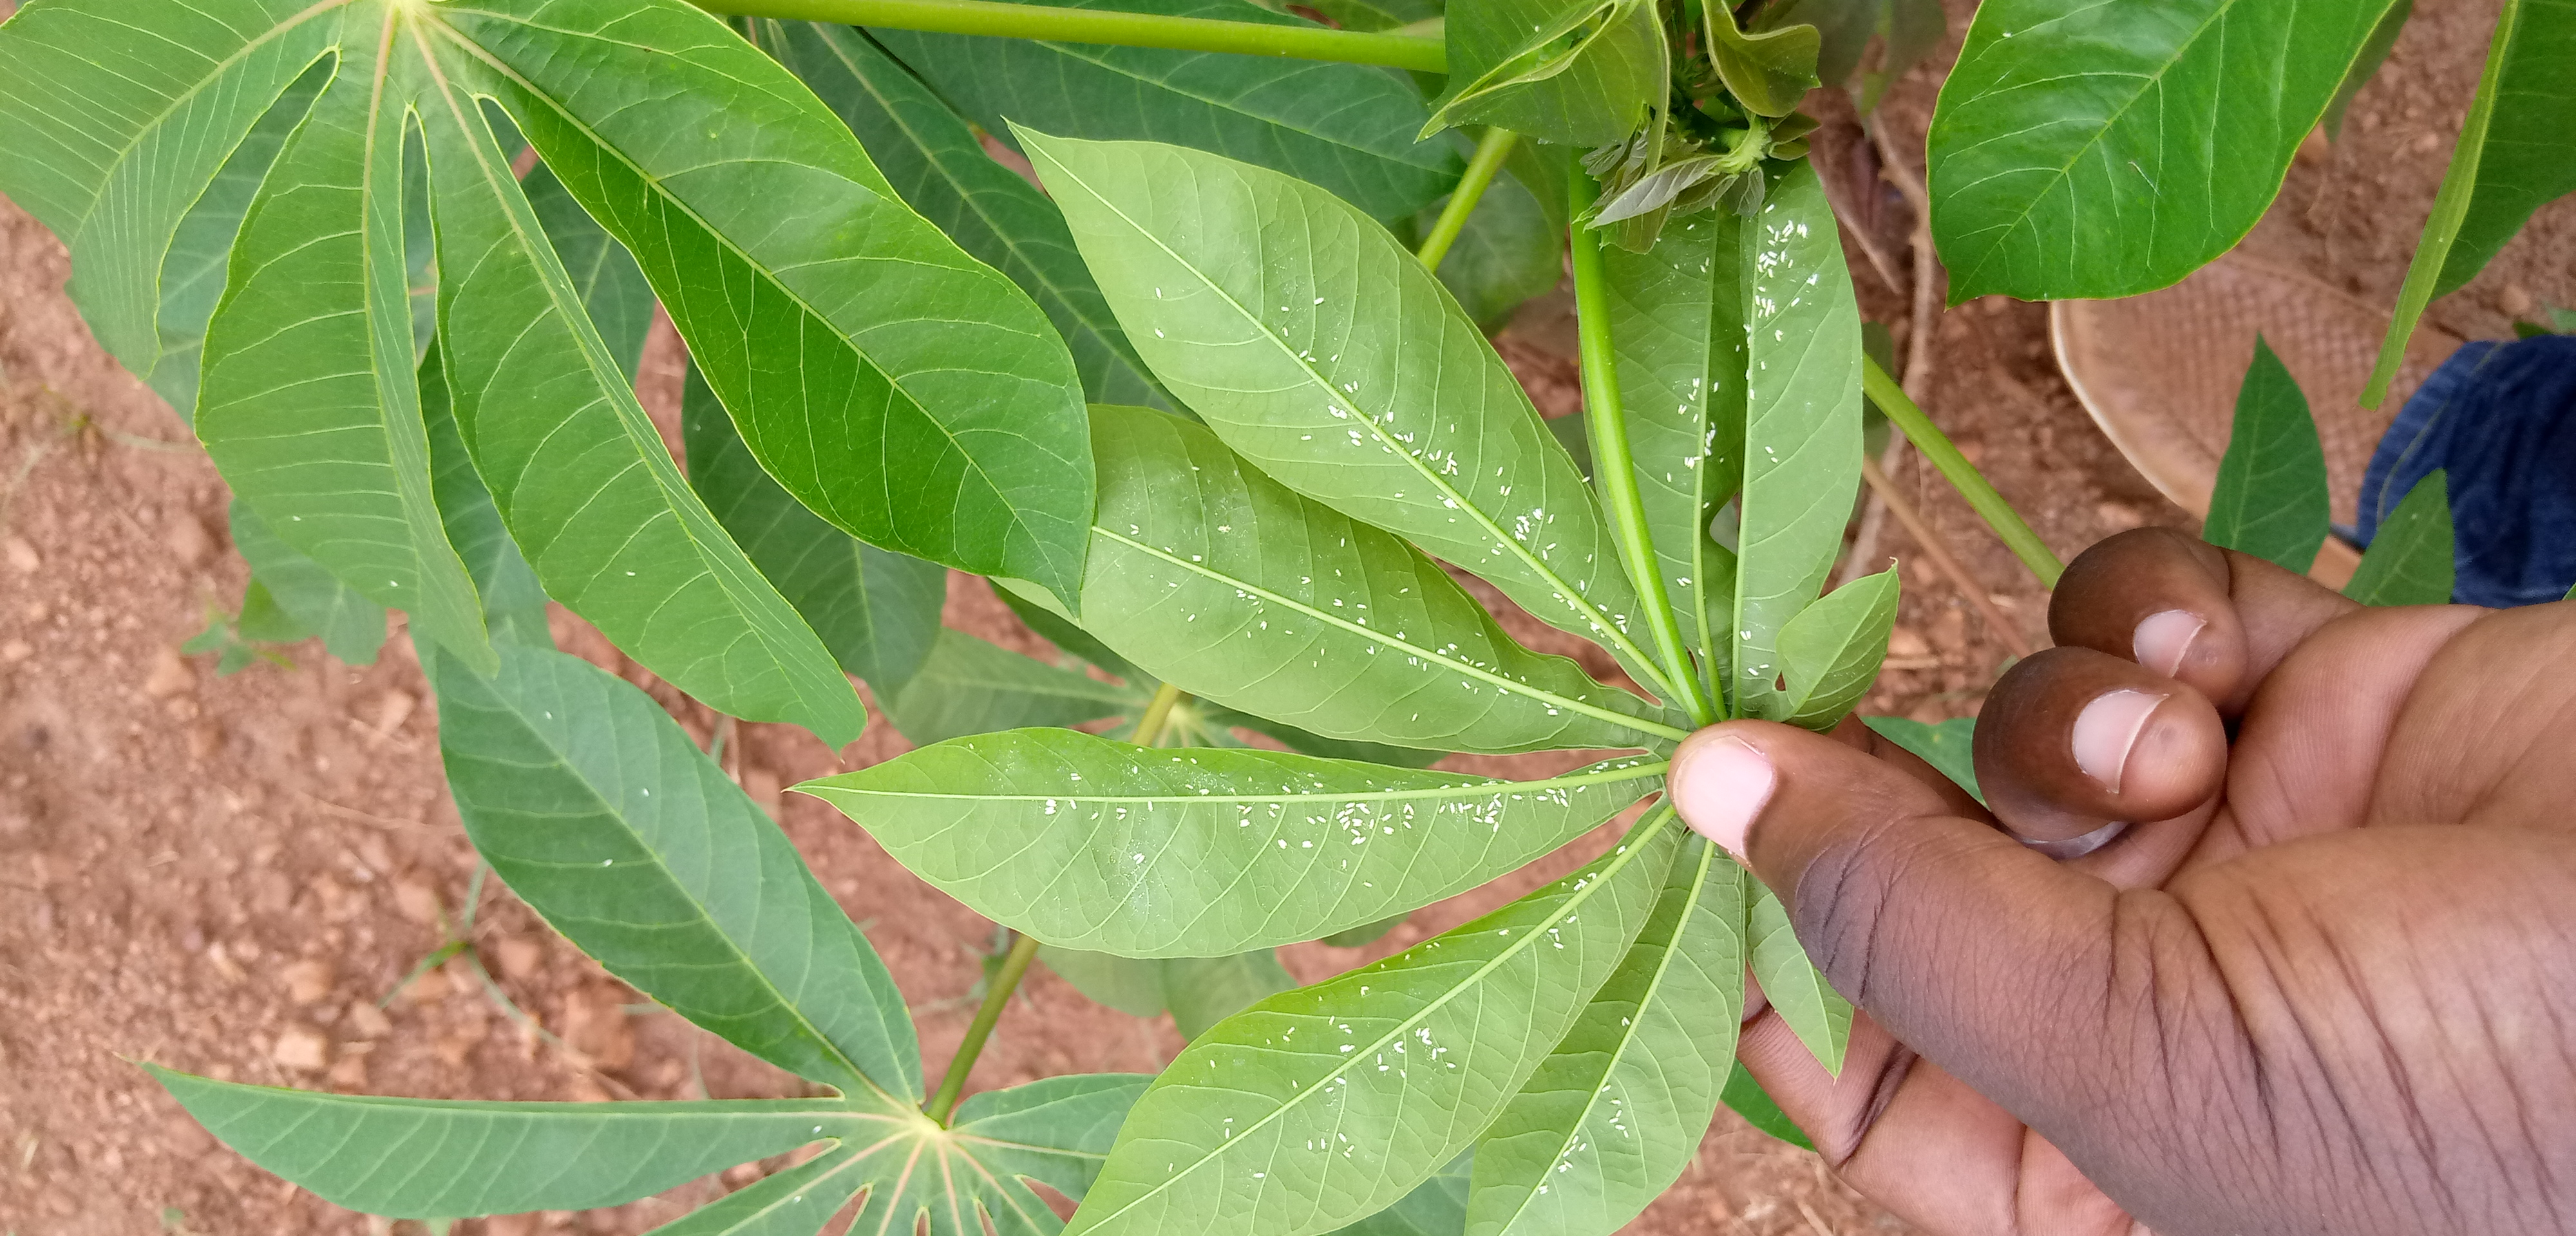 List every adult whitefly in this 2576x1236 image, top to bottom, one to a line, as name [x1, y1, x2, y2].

whitefly [1999, 30, 2014, 39]
whitefly [1772, 173, 1783, 181]
whitefly [1764, 201, 1776, 216]
whitefly [1787, 218, 1794, 228]
whitefly [1684, 222, 1697, 231]
whitefly [1795, 223, 1801, 234]
whitefly [1765, 223, 1775, 236]
whitefly [1781, 225, 1790, 236]
whitefly [1784, 228, 1795, 238]
whitefly [1774, 229, 1779, 243]
whitefly [1654, 237, 1663, 245]
whitefly [1779, 237, 1788, 244]
whitefly [1766, 238, 1777, 248]
whitefly [1779, 249, 1786, 264]
whitefly [1766, 250, 1779, 259]
whitefly [1758, 252, 1765, 261]
whitefly [1704, 255, 1712, 267]
whitefly [1759, 255, 1768, 263]
whitefly [1786, 257, 1795, 270]
whitefly [1763, 258, 1769, 270]
whitefly [1767, 259, 1778, 267]
whitefly [1672, 263, 1680, 272]
whitefly [1756, 263, 1763, 274]
whitefly [1699, 264, 1708, 274]
whitefly [1766, 267, 1776, 279]
whitefly [1803, 271, 1820, 288]
whitefly [1754, 285, 1768, 294]
whitefly [1153, 285, 1164, 300]
whitefly [1754, 294, 1761, 306]
whitefly [1312, 295, 1326, 306]
whitefly [1790, 295, 1801, 308]
whitefly [1761, 297, 1768, 309]
whitefly [1766, 298, 1772, 309]
whitefly [1280, 304, 1292, 313]
whitefly [1770, 304, 1776, 314]
whitefly [1757, 308, 1765, 319]
whitefly [1765, 308, 1770, 318]
whitefly [1280, 324, 1290, 338]
whitefly [1153, 327, 1166, 340]
whitefly [1776, 329, 1785, 337]
whitefly [1774, 332, 1783, 343]
whitefly [1732, 343, 1742, 355]
whitefly [1297, 350, 1310, 360]
whitefly [1329, 353, 1340, 363]
whitefly [1307, 356, 1319, 364]
whitefly [1759, 359, 1768, 371]
whitefly [1692, 377, 1696, 389]
whitefly [1696, 377, 1701, 388]
whitefly [1352, 379, 1362, 391]
whitefly [1712, 379, 1720, 394]
whitefly [1343, 382, 1355, 395]
whitefly [1748, 387, 1757, 401]
whitefly [1692, 388, 1698, 398]
whitefly [1686, 392, 1696, 403]
whitefly [1677, 403, 1683, 415]
whitefly [1327, 404, 1339, 412]
whitefly [1680, 404, 1688, 417]
whitefly [1338, 409, 1348, 417]
whitefly [1390, 409, 1396, 424]
whitefly [1330, 410, 1340, 418]
whitefly [1386, 411, 1390, 422]
whitefly [1338, 411, 1347, 420]
whitefly [1691, 412, 1700, 426]
whitefly [1372, 414, 1381, 427]
whitefly [1448, 422, 1457, 436]
whitefly [1347, 429, 1358, 438]
whitefly [1710, 429, 1718, 439]
whitefly [1352, 429, 1364, 440]
whitefly [1392, 431, 1404, 442]
whitefly [1409, 431, 1415, 444]
whitefly [1298, 432, 1315, 442]
whitefly [1370, 432, 1383, 443]
whitefly [1705, 432, 1713, 442]
whitefly [1403, 433, 1409, 445]
whitefly [1349, 438, 1363, 448]
whitefly [1705, 438, 1712, 448]
whitefly [1379, 444, 1394, 456]
whitefly [1763, 444, 1775, 454]
whitefly [1703, 445, 1709, 458]
whitefly [1409, 448, 1423, 458]
whitefly [1707, 448, 1714, 457]
whitefly [1435, 449, 1443, 461]
whitefly [1446, 450, 1454, 462]
whitefly [1426, 452, 1435, 463]
whitefly [1683, 455, 1690, 468]
whitefly [1693, 455, 1703, 462]
whitefly [1770, 456, 1779, 465]
whitefly [1689, 458, 1695, 471]
whitefly [1450, 459, 1459, 467]
whitefly [1445, 460, 1452, 469]
whitefly [1494, 464, 1508, 479]
whitefly [1189, 465, 1202, 473]
whitefly [1451, 466, 1461, 478]
whitefly [1438, 468, 1448, 476]
whitefly [1665, 470, 1673, 485]
whitefly [1579, 473, 1592, 485]
whitefly [1499, 483, 1505, 496]
whitefly [1504, 485, 1513, 498]
whitefly [1391, 489, 1406, 500]
whitefly [1435, 494, 1445, 501]
whitefly [1701, 500, 1711, 510]
whitefly [1443, 500, 1452, 509]
whitefly [1534, 507, 1544, 516]
whitefly [1531, 510, 1542, 522]
whitefly [290, 512, 307, 524]
whitefly [1548, 512, 1556, 525]
whitefly [1513, 514, 1528, 520]
whitefly [1446, 516, 1457, 525]
whitefly [1522, 520, 1531, 527]
whitefly [1129, 522, 1141, 530]
whitefly [1514, 522, 1525, 534]
whitefly [1522, 523, 1531, 534]
whitefly [1128, 530, 1141, 536]
whitefly [1514, 530, 1521, 541]
whitefly [1519, 532, 1528, 542]
whitefly [1339, 536, 1347, 549]
whitefly [1546, 541, 1558, 550]
whitefly [1495, 542, 1506, 548]
whitefly [1162, 545, 1175, 555]
whitefly [1490, 547, 1503, 557]
whitefly [1540, 548, 1550, 562]
whitefly [1586, 552, 1595, 564]
whitefly [1191, 554, 1203, 559]
whitefly [1479, 556, 1489, 565]
whitefly [1192, 558, 1203, 563]
whitefly [1334, 566, 1343, 578]
whitefly [623, 568, 640, 580]
whitefly [1300, 575, 1311, 581]
whitefly [1681, 576, 1692, 586]
whitefly [387, 577, 403, 591]
whitefly [1578, 577, 1589, 592]
whitefly [1674, 577, 1687, 588]
whitefly [1301, 579, 1312, 586]
whitefly [1166, 580, 1180, 590]
whitefly [1397, 585, 1411, 595]
whitefly [1234, 588, 1249, 592]
whitefly [1551, 592, 1564, 599]
whitefly [1236, 594, 1249, 599]
whitefly [1246, 594, 1258, 602]
whitefly [1333, 597, 1343, 603]
whitefly [1566, 599, 1575, 606]
whitefly [1251, 599, 1260, 607]
whitefly [1332, 602, 1345, 608]
whitefly [1356, 603, 1369, 610]
whitefly [1596, 603, 1609, 613]
whitefly [1569, 606, 1577, 612]
whitefly [1257, 607, 1266, 616]
whitefly [1185, 612, 1198, 624]
whitefly [1613, 612, 1627, 620]
whitefly [1578, 613, 1587, 621]
whitefly [1358, 617, 1367, 623]
whitefly [1355, 619, 1367, 627]
whitefly [1614, 619, 1627, 625]
whitefly [1259, 621, 1266, 630]
whitefly [1589, 621, 1601, 630]
whitefly [1262, 622, 1268, 632]
whitefly [1620, 624, 1629, 635]
whitefly [1589, 625, 1597, 632]
whitefly [1282, 628, 1296, 637]
whitefly [1245, 629, 1253, 639]
whitefly [1739, 629, 1748, 642]
whitefly [1745, 629, 1753, 639]
whitefly [1398, 630, 1407, 639]
whitefly [1600, 632, 1607, 639]
whitefly [1395, 633, 1405, 641]
whitefly [1444, 641, 1459, 651]
whitefly [1613, 641, 1624, 653]
whitefly [1369, 644, 1377, 657]
whitefly [1320, 646, 1327, 657]
whitefly [1434, 646, 1448, 657]
whitefly [1364, 646, 1370, 654]
whitefly [1696, 646, 1707, 658]
whitefly [1459, 653, 1469, 664]
whitefly [1406, 656, 1412, 666]
whitefly [1412, 656, 1419, 668]
whitefly [1469, 658, 1474, 667]
whitefly [1311, 659, 1321, 671]
whitefly [1421, 660, 1430, 673]
whitefly [1475, 660, 1486, 669]
whitefly [1758, 663, 1770, 671]
whitefly [1489, 665, 1498, 675]
whitefly [1747, 666, 1760, 678]
whitefly [1502, 671, 1510, 680]
whitefly [1519, 675, 1528, 684]
whitefly [1460, 680, 1472, 691]
whitefly [1473, 686, 1479, 697]
whitefly [1497, 687, 1511, 696]
whitefly [1577, 693, 1587, 702]
whitefly [1540, 700, 1553, 709]
whitefly [1546, 708, 1558, 713]
whitefly [1410, 711, 1420, 724]
whitefly [1546, 711, 1559, 717]
whitefly [967, 741, 977, 751]
whitefly [1134, 745, 1144, 754]
whitefly [1188, 755, 1199, 765]
whitefly [1170, 756, 1182, 763]
whitefly [1628, 759, 1640, 767]
whitefly [1602, 760, 1610, 769]
whitefly [1614, 762, 1629, 769]
whitefly [1132, 764, 1140, 776]
whitefly [1595, 765, 1605, 771]
whitefly [1587, 768, 1601, 775]
whitefly [1069, 771, 1080, 776]
whitefly [1305, 771, 1317, 779]
whitefly [1070, 775, 1083, 782]
whitefly [1363, 778, 1374, 787]
whitefly [1312, 780, 1320, 789]
whitefly [1459, 781, 1473, 789]
whitefly [1481, 782, 1490, 787]
whitefly [1183, 782, 1195, 791]
whitefly [1318, 782, 1325, 789]
whitefly [1439, 783, 1452, 791]
whitefly [1575, 783, 1587, 794]
whitefly [1280, 784, 1293, 794]
whitefly [1197, 786, 1211, 797]
whitefly [1383, 787, 1396, 793]
whitefly [1559, 787, 1569, 798]
whitefly [1545, 788, 1557, 794]
whitefly [1300, 789, 1312, 795]
whitefly [1492, 792, 1502, 799]
whitefly [1510, 793, 1524, 801]
whitefly [1552, 794, 1560, 805]
whitefly [1535, 795, 1548, 802]
whitefly [1560, 797, 1569, 809]
whitefly [1046, 798, 1057, 803]
whitefly [1068, 798, 1080, 812]
whitefly [1493, 798, 1503, 809]
whitefly [1146, 799, 1155, 814]
whitefly [1457, 800, 1464, 815]
whitefly [1448, 801, 1456, 814]
whitefly [1487, 801, 1495, 812]
whitefly [1045, 801, 1057, 808]
whitefly [1267, 801, 1282, 810]
whitefly [1344, 801, 1356, 809]
whitefly [1464, 801, 1476, 810]
whitefly [1355, 802, 1367, 808]
whitefly [1403, 802, 1408, 815]
whitefly [1475, 802, 1483, 816]
whitefly [1437, 803, 1446, 816]
whitefly [1408, 803, 1416, 816]
whitefly [1235, 804, 1246, 810]
whitefly [1243, 805, 1253, 816]
whitefly [1114, 806, 1128, 814]
whitefly [1044, 807, 1056, 811]
whitefly [1359, 807, 1372, 816]
whitefly [1345, 808, 1354, 816]
whitefly [1088, 809, 1101, 821]
whitefly [1336, 809, 1345, 820]
whitefly [1488, 809, 1499, 817]
whitefly [1267, 810, 1278, 819]
whitefly [1044, 810, 1057, 816]
whitefly [1117, 813, 1128, 821]
whitefly [1381, 813, 1393, 823]
whitefly [1403, 814, 1415, 820]
whitefly [1305, 815, 1317, 825]
whitefly [1316, 815, 1327, 824]
whitefly [1340, 816, 1350, 825]
whitefly [1484, 816, 1496, 821]
whitefly [1472, 816, 1483, 824]
whitefly [1368, 817, 1376, 831]
whitefly [1240, 818, 1250, 823]
whitefly [1351, 818, 1364, 822]
whitefly [1483, 819, 1495, 825]
whitefly [1342, 819, 1351, 831]
whitefly [1403, 819, 1414, 830]
whitefly [1492, 821, 1500, 834]
whitefly [1239, 821, 1251, 829]
whitefly [1352, 822, 1363, 827]
whitefly [1382, 825, 1395, 832]
whitefly [1350, 828, 1361, 836]
whitefly [1383, 830, 1393, 836]
whitefly [1358, 836, 1367, 845]
whitefly [1350, 836, 1360, 847]
whitefly [1280, 838, 1289, 847]
whitefly [1276, 839, 1287, 850]
whitefly [1301, 840, 1312, 845]
whitefly [1301, 843, 1314, 849]
whitefly [1615, 845, 1627, 857]
whitefly [1132, 852, 1143, 861]
whitefly [1135, 854, 1146, 866]
whitefly [1340, 858, 1349, 871]
whitefly [1586, 872, 1593, 879]
whitefly [1592, 872, 1597, 880]
whitefly [1577, 878, 1586, 883]
whitefly [1361, 880, 1374, 889]
whitefly [1558, 880, 1568, 889]
whitefly [1581, 881, 1587, 890]
whitefly [1573, 883, 1582, 892]
whitefly [1566, 914, 1578, 925]
whitefly [1546, 927, 1560, 933]
whitefly [1497, 928, 1511, 937]
whitefly [1554, 932, 1562, 942]
whitefly [1432, 941, 1441, 950]
whitefly [1551, 941, 1566, 951]
whitefly [1424, 944, 1434, 950]
whitefly [1403, 952, 1412, 960]
whitefly [1379, 962, 1387, 970]
whitefly [1359, 985, 1370, 991]
whitefly [1359, 989, 1367, 998]
whitefly [1315, 994, 1325, 1002]
whitefly [1327, 1014, 1336, 1027]
whitefly [1623, 1016, 1631, 1026]
whitefly [1620, 1018, 1626, 1027]
whitefly [1337, 1023, 1350, 1029]
whitefly [1286, 1025, 1296, 1035]
whitefly [1414, 1025, 1422, 1038]
whitefly [1421, 1027, 1430, 1037]
whitefly [1343, 1028, 1354, 1036]
whitefly [1422, 1032, 1431, 1039]
whitefly [1281, 1033, 1291, 1044]
whitefly [1265, 1036, 1273, 1047]
whitefly [1420, 1038, 1433, 1045]
whitefly [1393, 1040, 1405, 1047]
whitefly [1394, 1046, 1406, 1056]
whitefly [1431, 1046, 1437, 1062]
whitefly [1436, 1046, 1449, 1053]
whitefly [1376, 1051, 1385, 1065]
whitefly [1207, 1058, 1218, 1070]
whitefly [1445, 1060, 1458, 1070]
whitefly [1377, 1065, 1392, 1072]
whitefly [1397, 1067, 1408, 1080]
whitefly [1333, 1076, 1349, 1087]
whitefly [1291, 1078, 1301, 1089]
whitefly [1601, 1083, 1613, 1093]
whitefly [1324, 1085, 1336, 1094]
whitefly [1609, 1098, 1623, 1105]
whitefly [1615, 1109, 1622, 1118]
whitefly [1221, 1116, 1236, 1125]
whitefly [1607, 1117, 1620, 1124]
whitefly [1614, 1123, 1627, 1130]
whitefly [1224, 1126, 1232, 1141]
whitefly [1623, 1129, 1629, 1139]
whitefly [1336, 1132, 1349, 1143]
whitefly [1571, 1134, 1580, 1145]
whitefly [1318, 1136, 1327, 1151]
whitefly [1305, 1138, 1315, 1154]
whitefly [1577, 1141, 1587, 1153]
whitefly [1346, 1144, 1356, 1152]
whitefly [1570, 1144, 1577, 1152]
whitefly [1562, 1149, 1570, 1158]
whitefly [1341, 1150, 1352, 1159]
whitefly [1563, 1159, 1574, 1170]
whitefly [1166, 1161, 1175, 1174]
whitefly [1557, 1164, 1567, 1170]
whitefly [1559, 1167, 1567, 1174]
whitefly [1250, 1170, 1267, 1179]
whitefly [1539, 1184, 1548, 1191]
whitefly [1539, 1189, 1549, 1196]